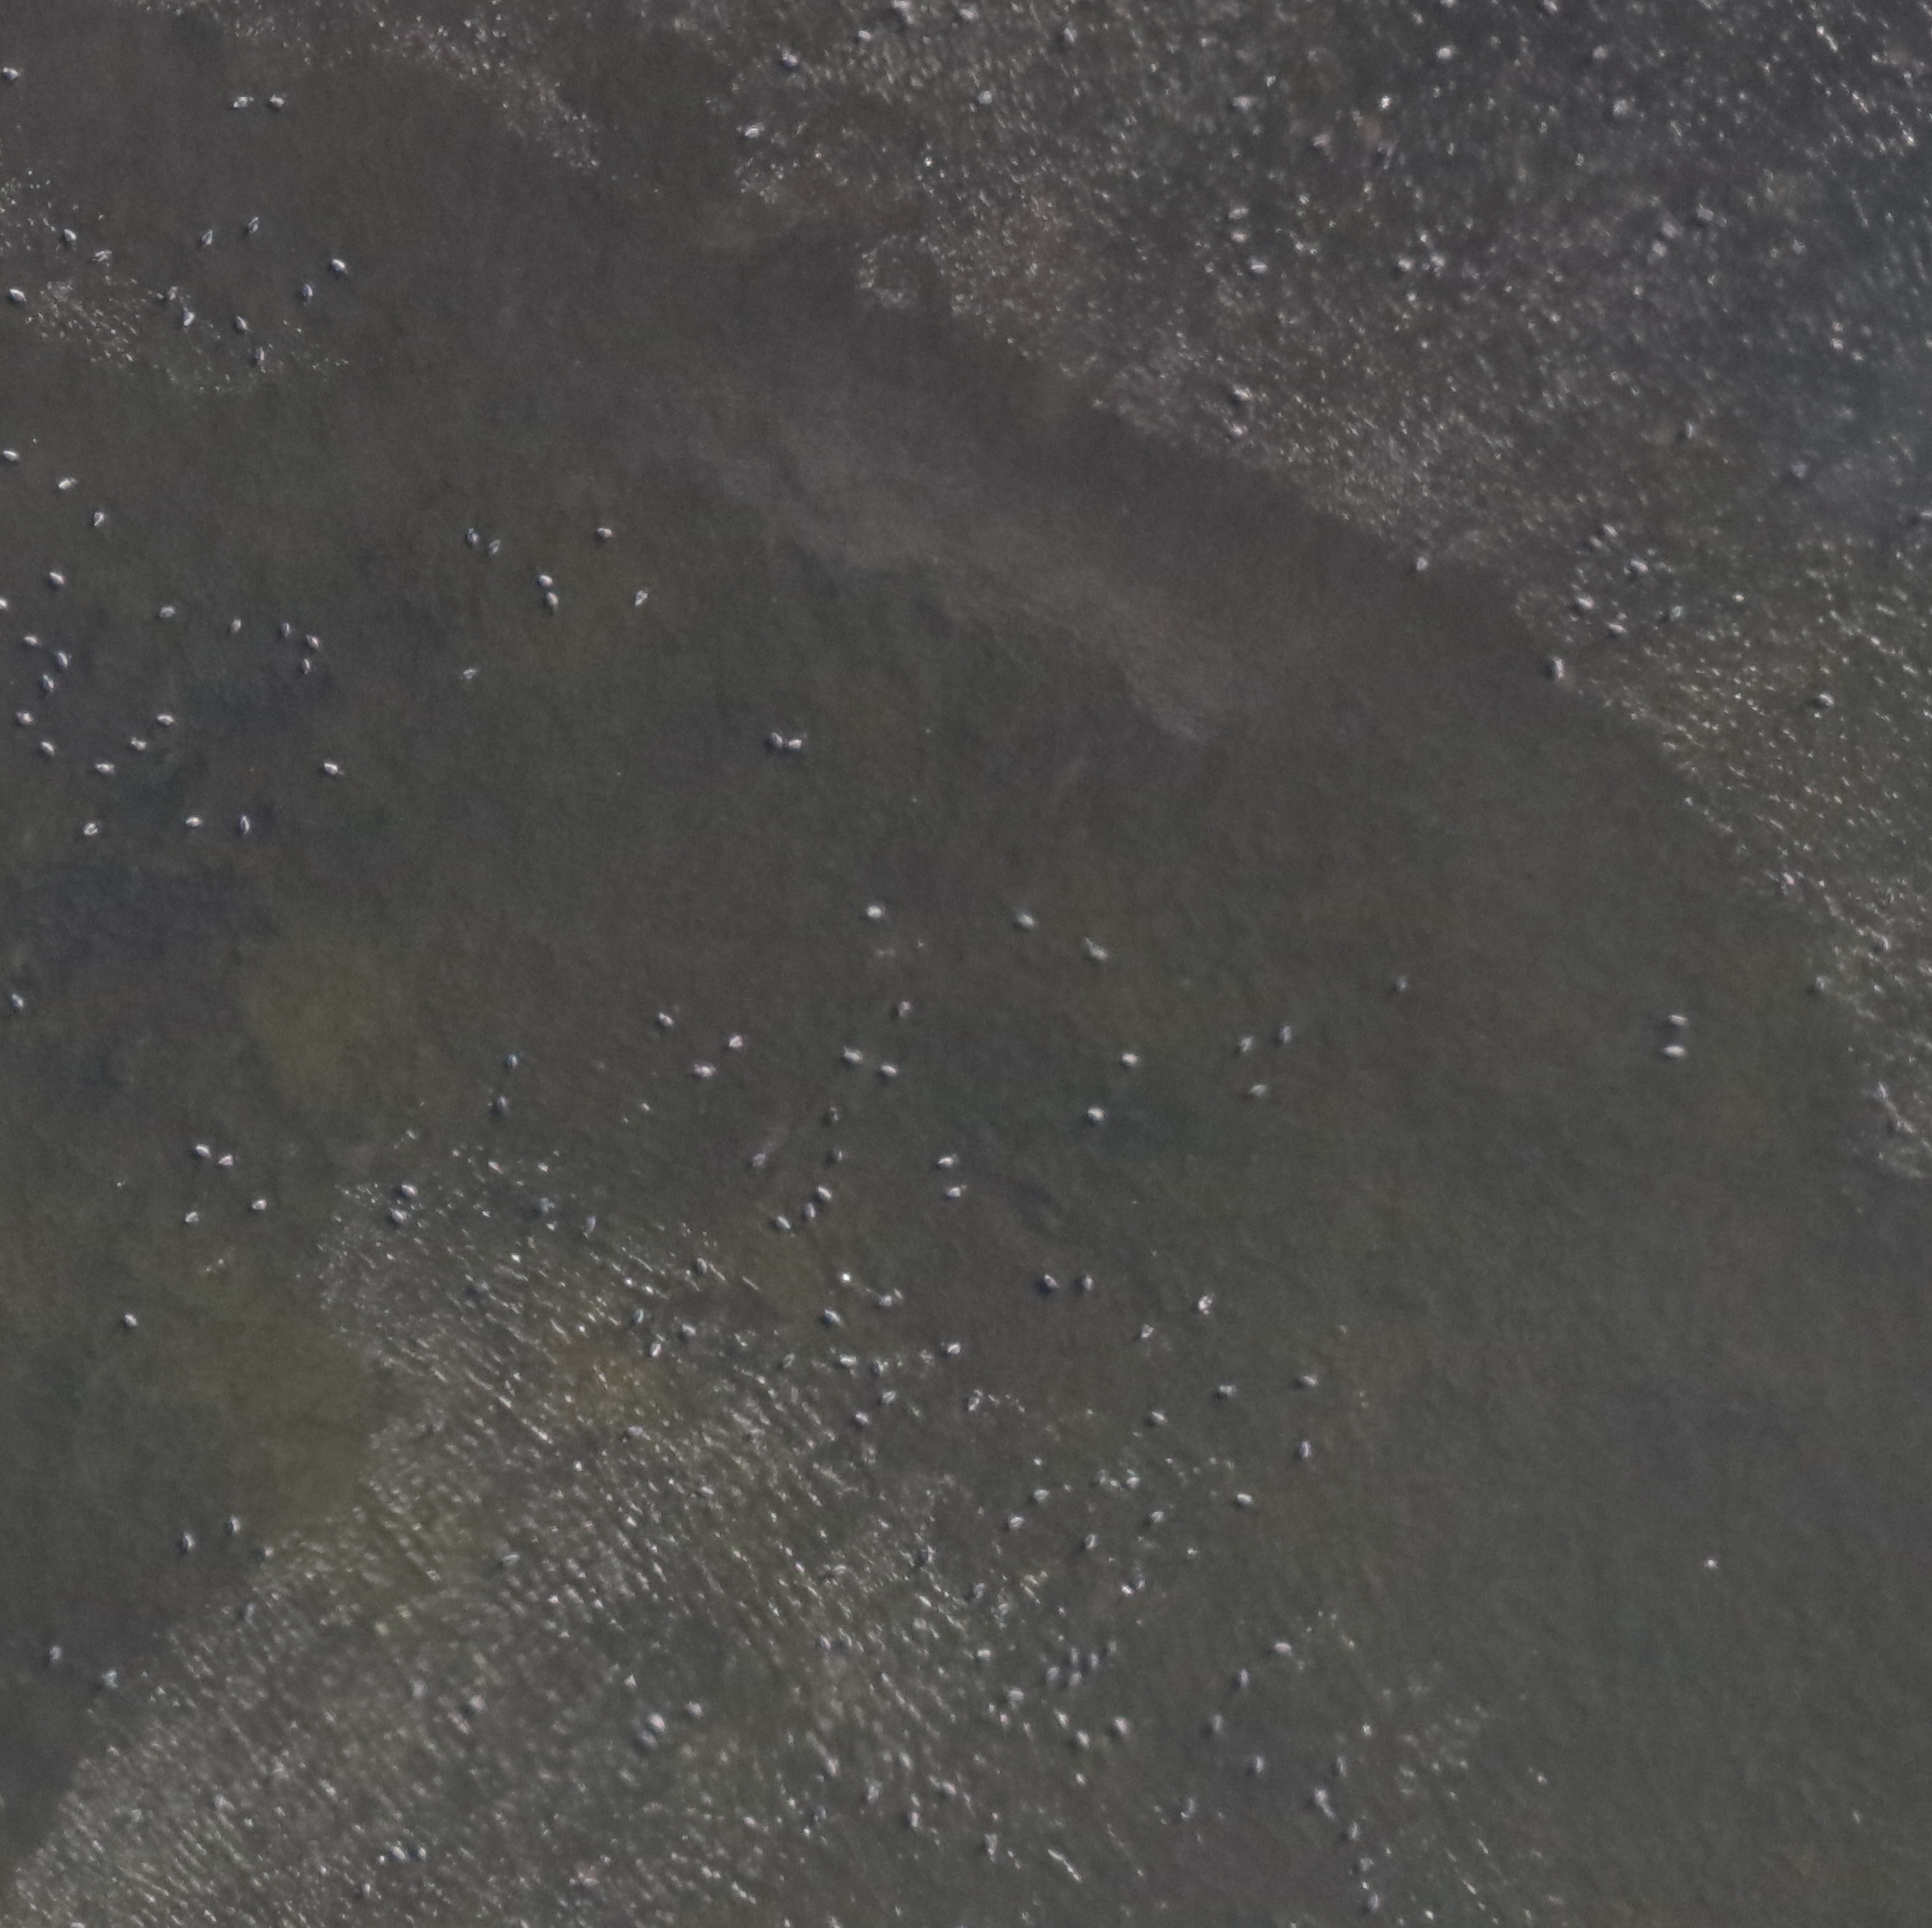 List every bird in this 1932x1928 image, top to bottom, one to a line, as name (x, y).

brant (1552, 8)
brant (901, 9)
brant (968, 12)
brant (1071, 39)
brant (862, 43)
brant (1461, 43)
brant (1607, 46)
brant (787, 58)
brant (10, 75)
brant (992, 96)
brant (245, 97)
brant (288, 102)
brant (1245, 102)
brant (1614, 103)
brant (752, 132)
brant (1318, 139)
brant (1394, 147)
brant (1245, 208)
brant (1705, 209)
brant (251, 224)
brant (1667, 230)
brant (206, 233)
brant (1239, 235)
brant (69, 236)
brant (1663, 253)
brant (103, 259)
brant (347, 261)
brant (1439, 261)
brant (1261, 263)
brant (1404, 268)
brant (176, 292)
brant (306, 297)
brant (6, 304)
brant (188, 316)
brant (246, 318)
brant (259, 357)
brant (1245, 394)
brant (1243, 424)
brant (1690, 428)
brant (14, 451)
brant (63, 484)
brant (104, 519)
brant (1613, 533)
brant (612, 534)
brant (471, 537)
brant (497, 543)
brant (1599, 545)
brant (1431, 558)
brant (1641, 570)
brant (545, 576)
brant (58, 587)
brant (649, 597)
brant (560, 603)
brant (1587, 605)
brant (6, 611)
brant (175, 613)
brant (1672, 617)
brant (236, 626)
brant (286, 629)
brant (1617, 631)
brant (323, 635)
brant (32, 637)
brant (69, 652)
brant (307, 671)
brant (1556, 677)
brant (45, 679)
brant (467, 680)
brant (1823, 708)
brant (31, 717)
brant (170, 724)
brant (799, 739)
brant (779, 740)
brant (63, 746)
brant (146, 747)
brant (106, 775)
brant (336, 775)
brant (187, 821)
brant (248, 823)
brant (87, 824)
brant (1786, 882)
brant (874, 913)
brant (1028, 928)
brant (1881, 941)
brant (1096, 956)
brant (1407, 982)
brant (1817, 987)
brant (19, 989)
brant (905, 1002)
brant (1677, 1015)
brant (661, 1019)
brant (1290, 1031)
brant (744, 1038)
brant (1249, 1039)
brant (857, 1050)
brant (1677, 1051)
brant (1132, 1064)
brant (714, 1066)
brant (511, 1071)
brant (898, 1078)
brant (1261, 1091)
brant (1880, 1091)
brant (834, 1103)
brant (509, 1110)
brant (1090, 1118)
brant (1903, 1126)
brant (203, 1150)
brant (951, 1154)
brant (227, 1155)
brant (762, 1159)
brant (840, 1161)
brant (411, 1187)
brant (959, 1187)
brant (832, 1192)
brant (258, 1199)
brant (539, 1201)
brant (398, 1215)
brant (811, 1215)
brant (198, 1220)
brant (779, 1227)
brant (589, 1228)
brant (703, 1269)
brant (1041, 1282)
brant (1084, 1282)
brant (483, 1283)
brant (1203, 1300)
brant (892, 1302)
brant (836, 1317)
brant (639, 1318)
brant (126, 1322)
brant (1144, 1330)
brant (693, 1339)
brant (958, 1348)
brant (661, 1351)
brant (790, 1354)
brant (852, 1360)
brant (888, 1366)
brant (1305, 1385)
brant (1232, 1397)
brant (888, 1401)
brant (981, 1402)
brant (1165, 1414)
brant (864, 1416)
brant (763, 1429)
brant (637, 1434)
brant (1304, 1442)
brant (1114, 1473)
brant (703, 1479)
brant (1043, 1486)
brant (1141, 1486)
brant (1250, 1497)
brant (1158, 1517)
brant (235, 1520)
brant (1018, 1525)
brant (188, 1545)
brant (272, 1545)
brant (1090, 1547)
brant (934, 1548)
brant (838, 1556)
brant (517, 1563)
brant (909, 1563)
brant (1144, 1583)
brant (983, 1590)
brant (1016, 1604)
brant (251, 1615)
brant (838, 1634)
brant (858, 1636)
brant (988, 1642)
brant (1286, 1644)
brant (1107, 1648)
brant (62, 1652)
brant (1073, 1654)
brant (1088, 1663)
brant (1052, 1668)
brant (1249, 1678)
brant (106, 1681)
brant (1078, 1681)
brant (1018, 1697)
brant (479, 1698)
brant (696, 1708)
brant (1214, 1710)
brant (1115, 1722)
brant (655, 1725)
brant (1081, 1735)
brant (650, 1743)
brant (1261, 1763)
brant (1340, 1765)
brant (911, 1767)
brant (834, 1768)
brant (1324, 1793)
brant (873, 1796)
brant (942, 1797)
brant (1196, 1797)
brant (820, 1814)
brant (910, 1823)
brant (1361, 1829)
brant (400, 1847)
brant (995, 1847)
brant (420, 1848)
brant (1363, 1859)
brant (366, 1885)
brant (1374, 1901)